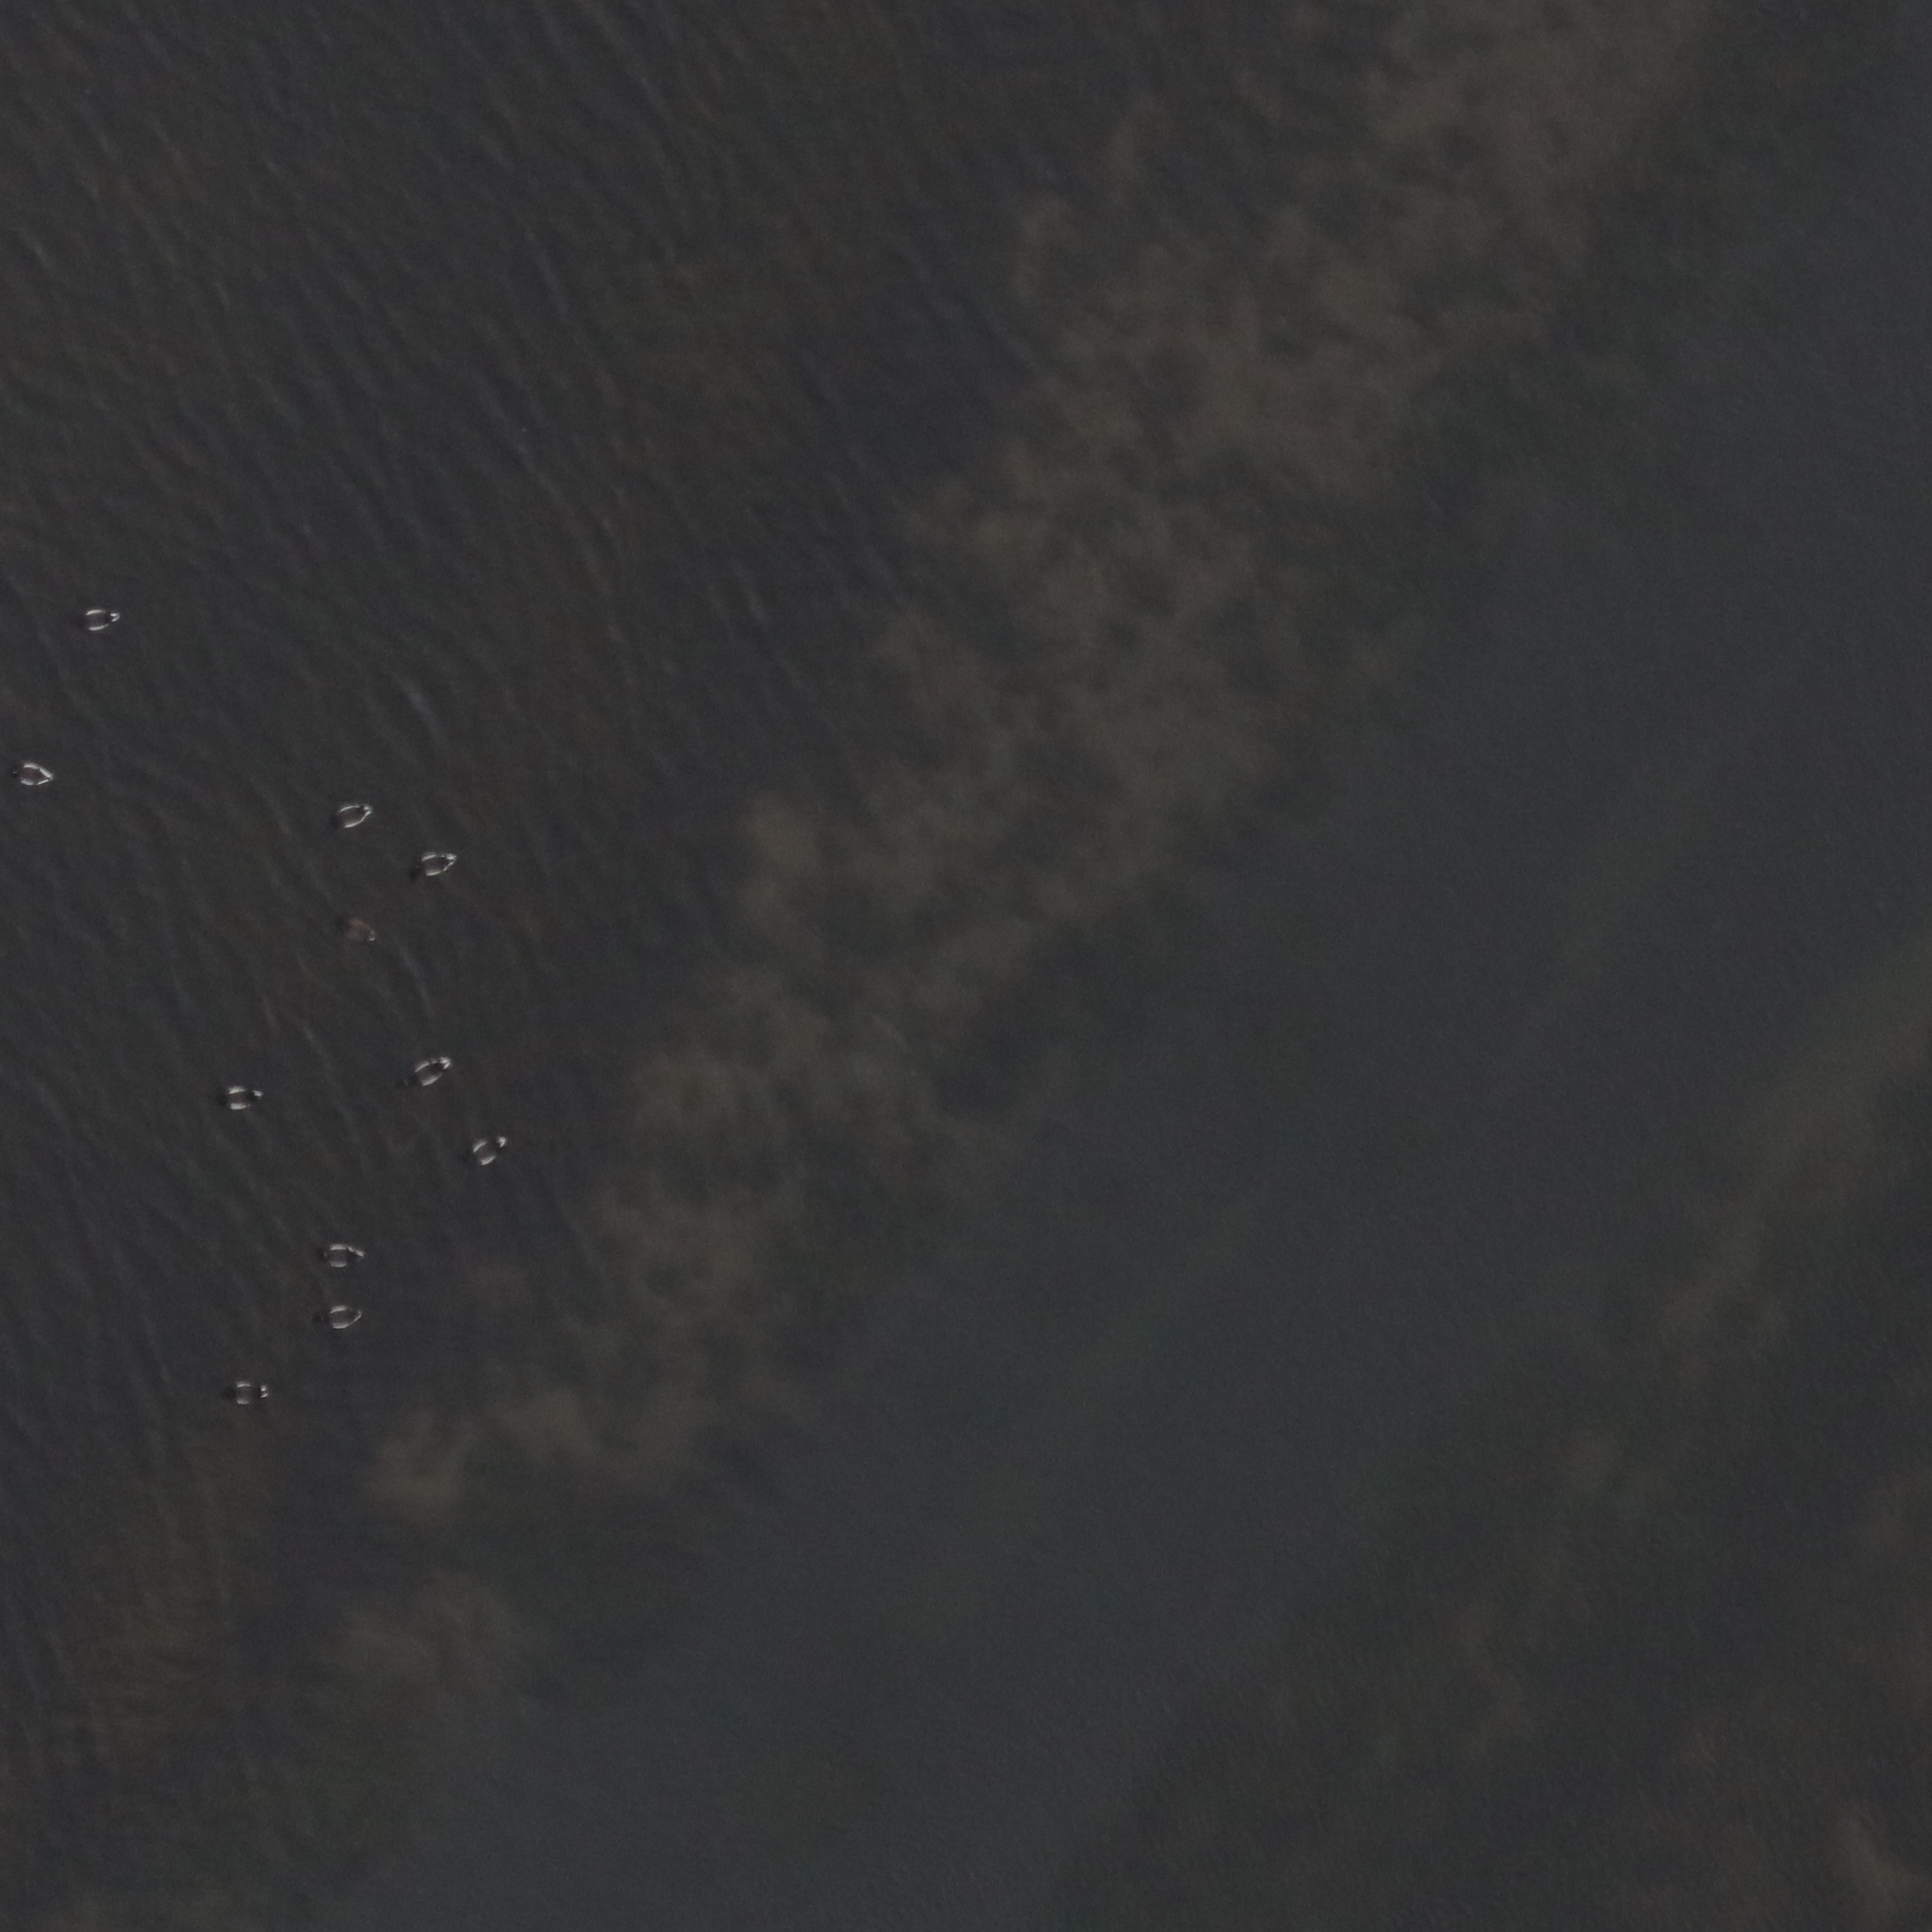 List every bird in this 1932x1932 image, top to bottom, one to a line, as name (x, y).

brant (97, 620)
brant (30, 774)
brant (351, 814)
brant (434, 864)
brant (355, 928)
brant (429, 1072)
brant (241, 1098)
brant (488, 1153)
brant (341, 1255)
brant (342, 1318)
brant (246, 1392)